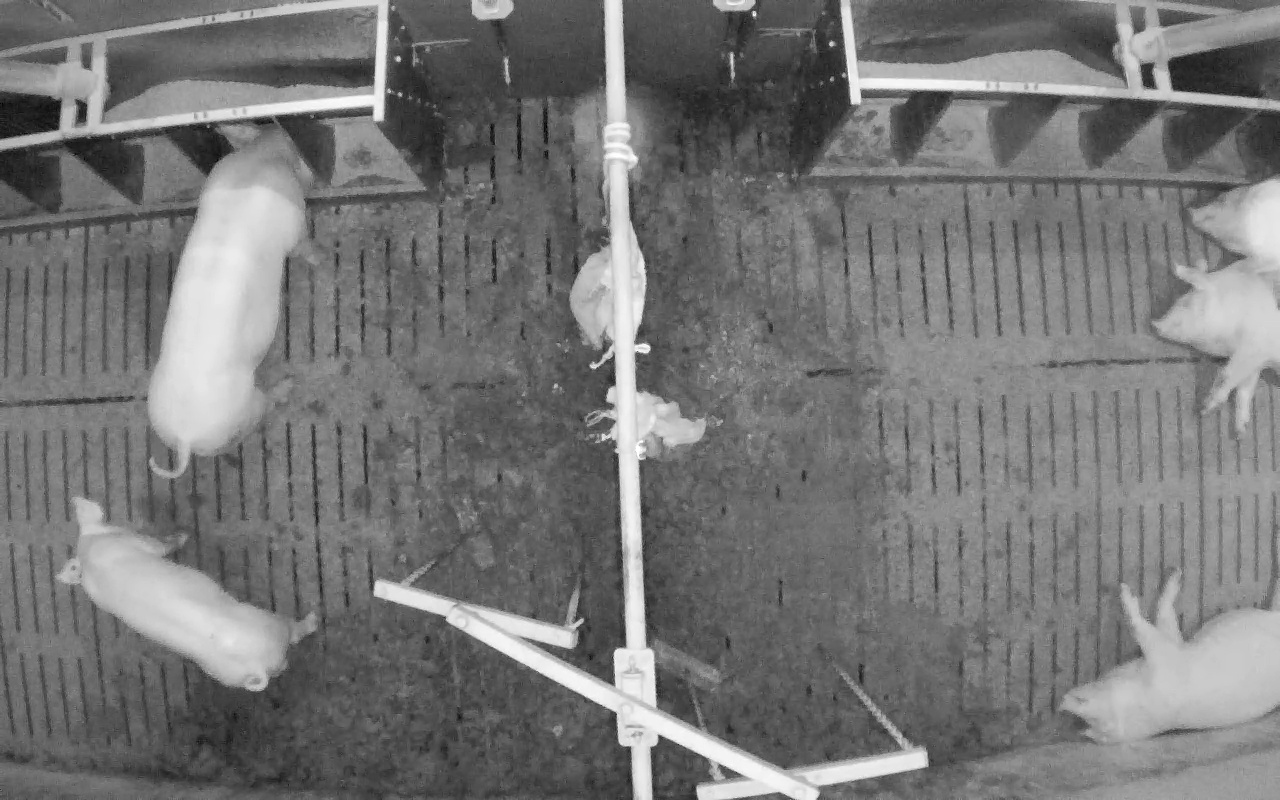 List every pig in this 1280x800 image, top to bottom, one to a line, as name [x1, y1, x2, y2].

pig [146, 120, 327, 479]
pig [1184, 169, 1279, 268]
pig [1148, 256, 1279, 433]
pig [53, 497, 320, 694]
pig [1058, 531, 1279, 743]